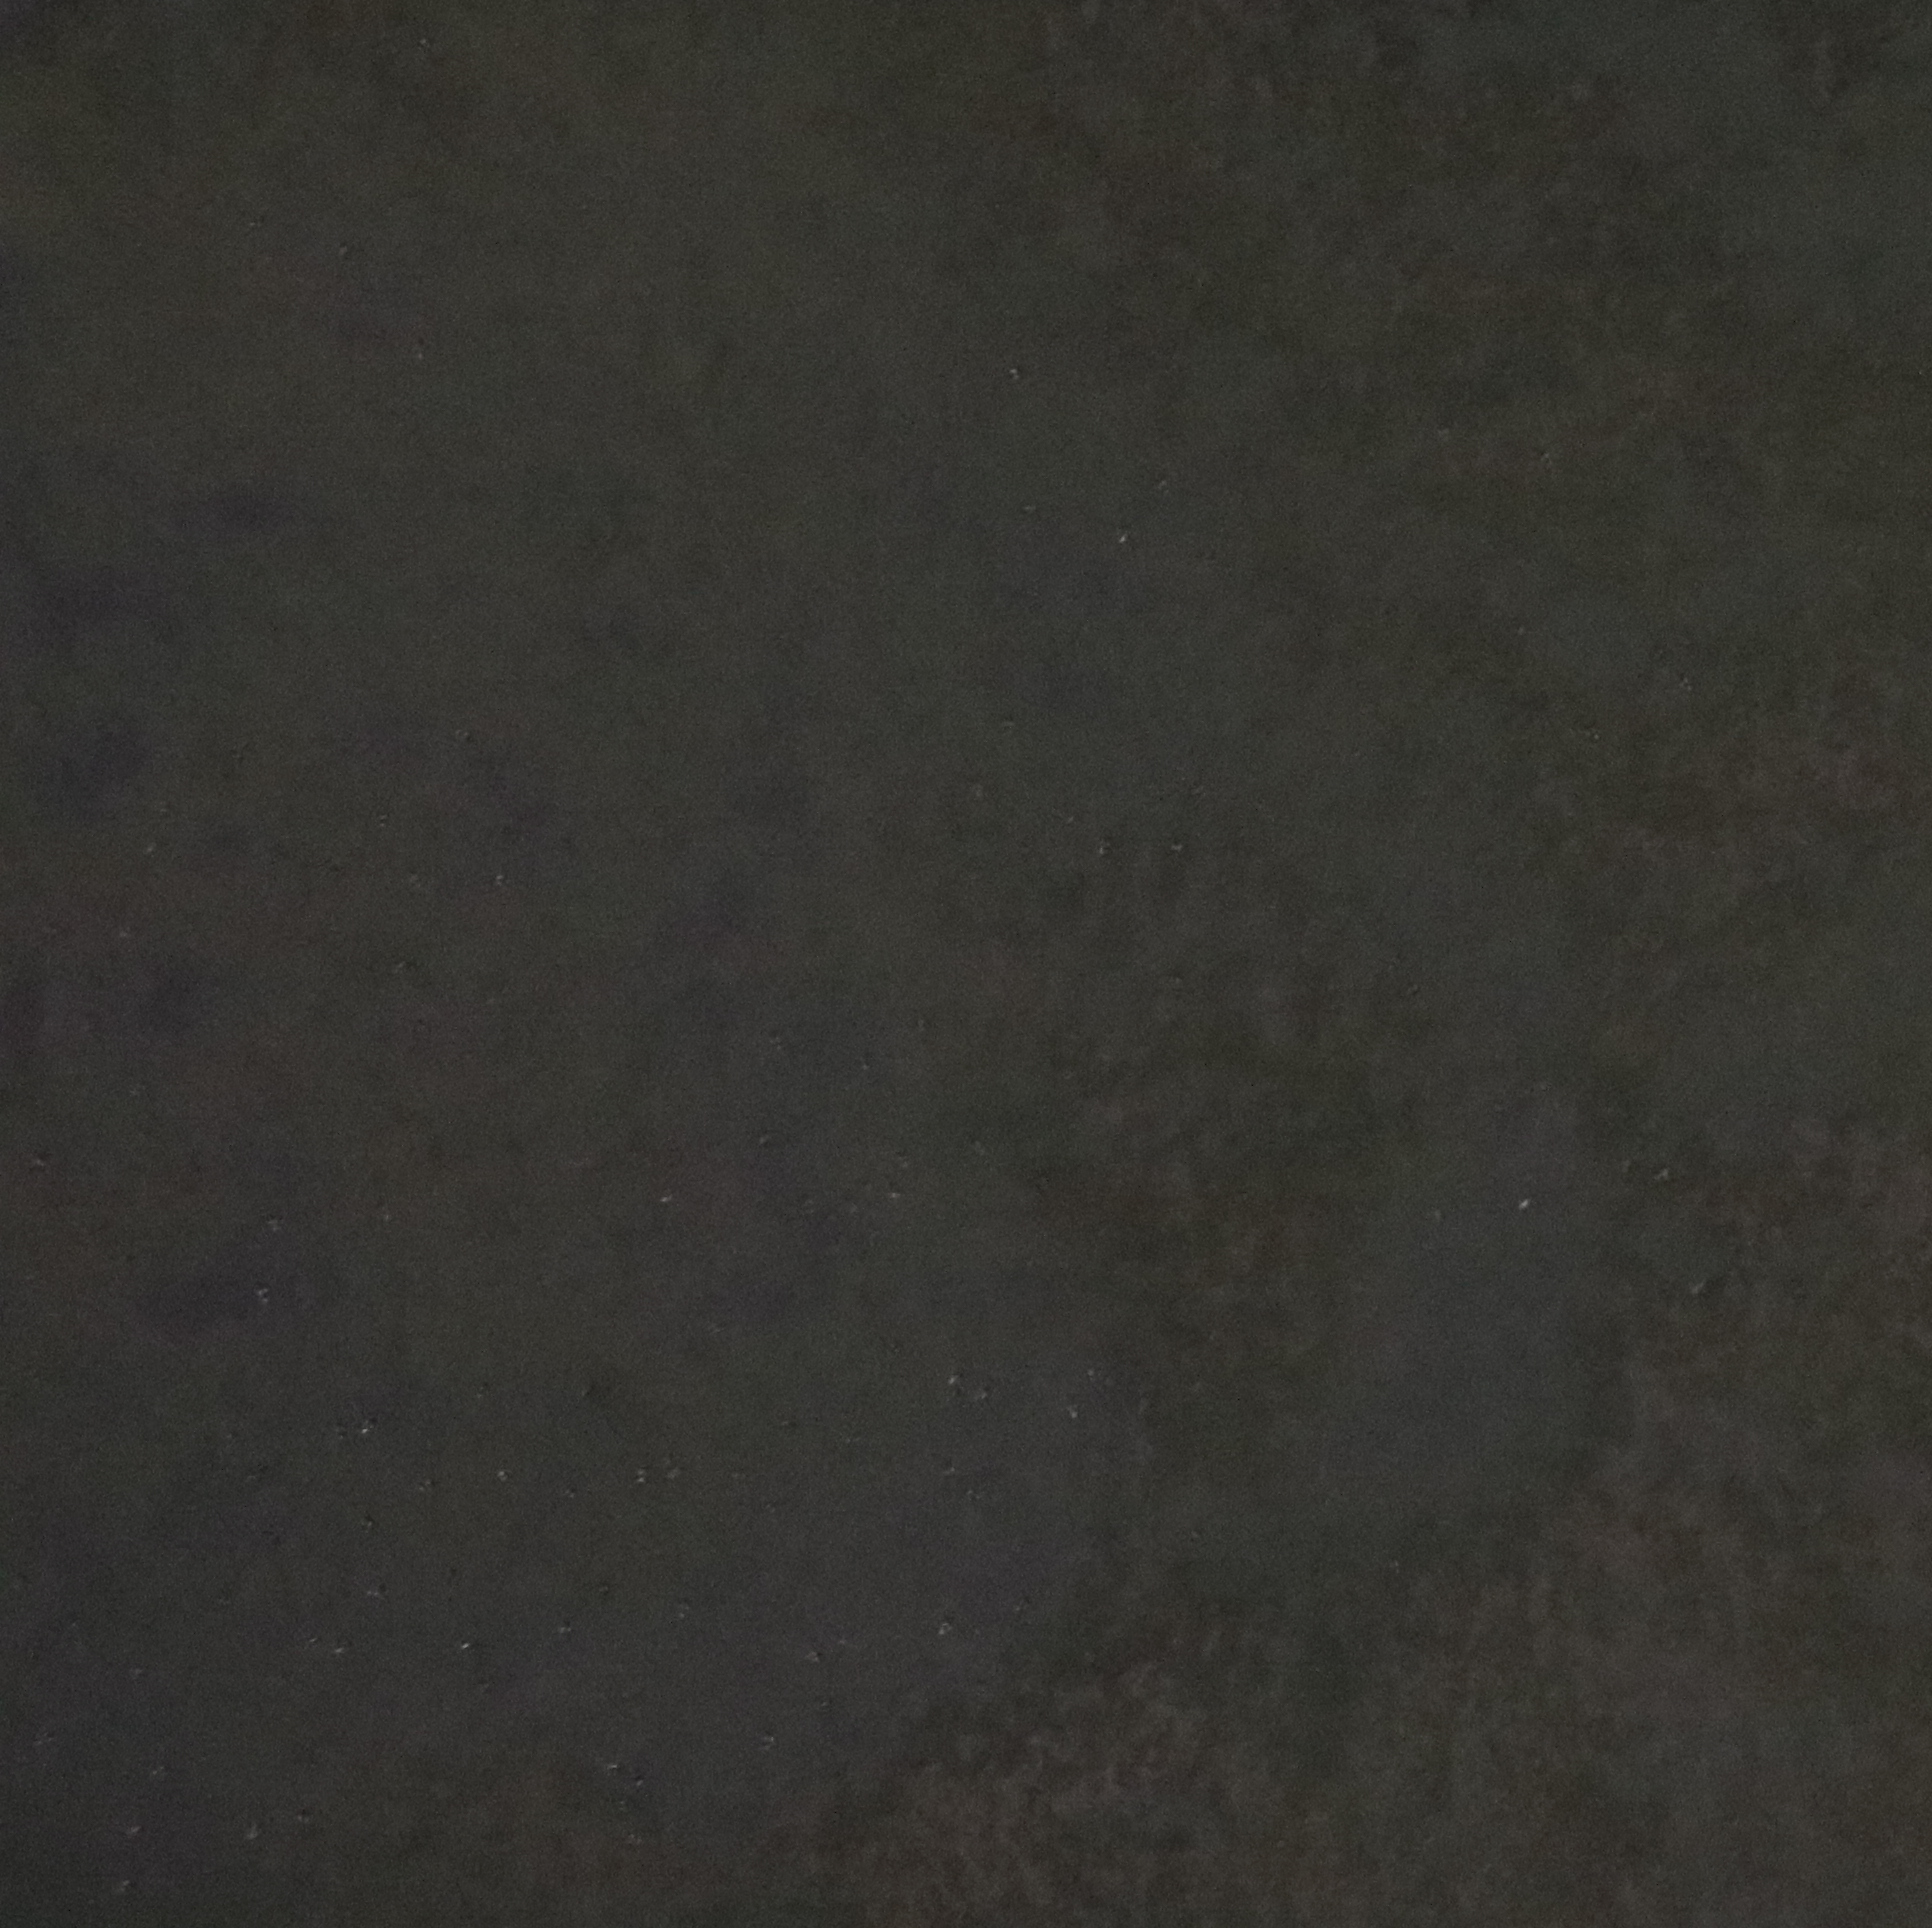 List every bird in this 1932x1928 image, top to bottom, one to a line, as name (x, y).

other bird (423, 43)
other bird (252, 215)
other bird (342, 252)
other bird (420, 349)
other bird (1016, 374)
other bird (1444, 437)
other bird (1542, 460)
other bird (1159, 487)
other bird (1032, 509)
other bird (1131, 531)
brant (1687, 681)
other bird (1009, 722)
brant (1590, 728)
brant (465, 743)
other bird (982, 784)
other bird (1203, 793)
brant (163, 813)
other bird (1069, 822)
brant (385, 825)
other bird (1177, 842)
brant (150, 855)
other bird (1109, 855)
brant (506, 883)
brant (414, 889)
brant (124, 939)
brant (399, 969)
other bird (1174, 981)
other bird (1414, 992)
other bird (931, 1018)
brant (776, 1042)
other bird (869, 1064)
brant (132, 1094)
other bird (759, 1133)
other bird (972, 1152)
other bird (899, 1162)
brant (35, 1163)
brant (1630, 1163)
brant (1660, 1172)
other bird (669, 1193)
brant (1524, 1202)
other bird (892, 1208)
other bird (808, 1209)
brant (277, 1213)
brant (389, 1213)
other bird (844, 1215)
brant (260, 1289)
other bird (1698, 1292)
brant (954, 1385)
brant (1084, 1387)
brant (478, 1390)
brant (990, 1406)
brant (1066, 1415)
other bird (784, 1419)
brant (374, 1421)
other bird (342, 1426)
brant (946, 1468)
other bird (675, 1471)
brant (503, 1478)
brant (634, 1479)
brant (424, 1488)
brant (572, 1496)
brant (973, 1498)
other bird (362, 1512)
other bird (1192, 1531)
brant (1395, 1567)
other bird (378, 1587)
other bird (603, 1592)
brant (451, 1597)
other bird (1020, 1604)
brant (687, 1616)
brant (947, 1625)
brant (571, 1628)
brant (310, 1643)
brant (345, 1648)
brant (467, 1648)
brant (815, 1655)
brant (133, 1674)
brant (481, 1683)
brant (822, 1703)
brant (48, 1739)
brant (753, 1745)
brant (610, 1768)
brant (162, 1772)
brant (639, 1783)
brant (611, 1809)
brant (298, 1824)
brant (132, 1826)
brant (636, 1840)
brant (248, 1842)
brant (124, 1882)